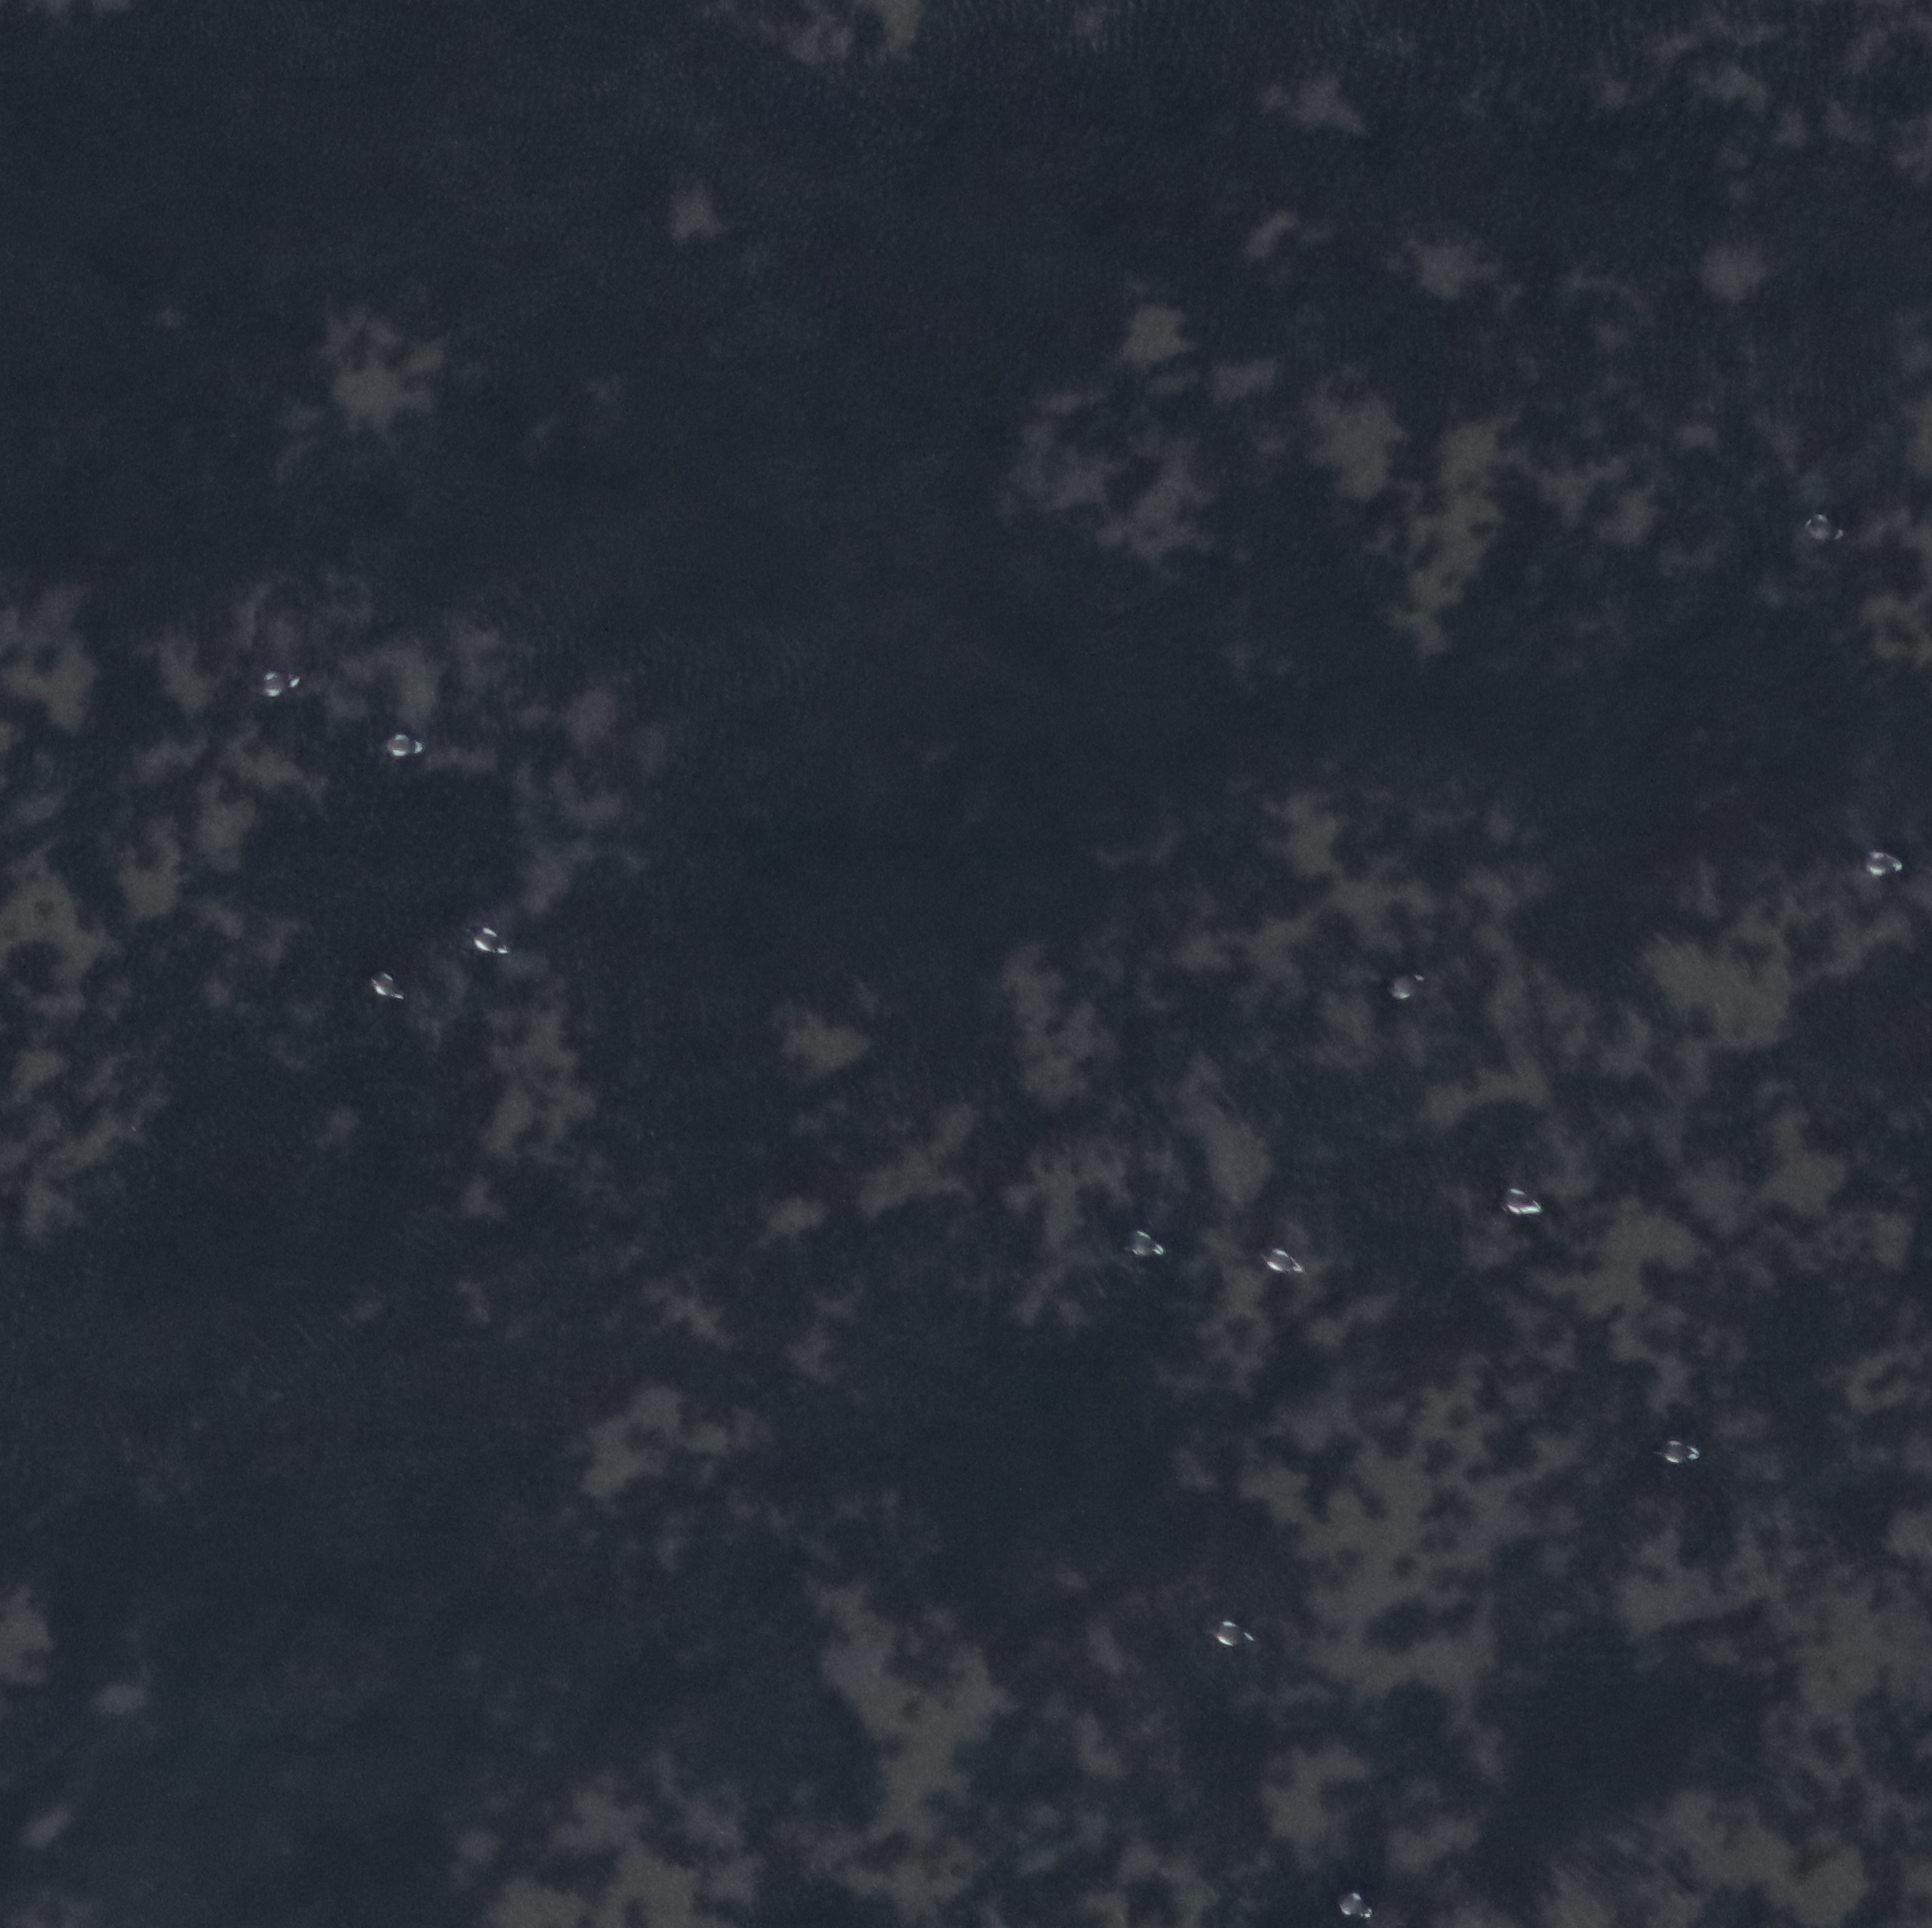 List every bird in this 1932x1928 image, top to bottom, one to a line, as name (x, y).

brant (1821, 528)
brant (275, 684)
brant (404, 744)
brant (1879, 864)
brant (490, 940)
brant (386, 983)
brant (1403, 986)
brant (1518, 1201)
brant (1142, 1244)
brant (1280, 1261)
brant (1676, 1452)
brant (1228, 1634)
brant (1349, 1900)